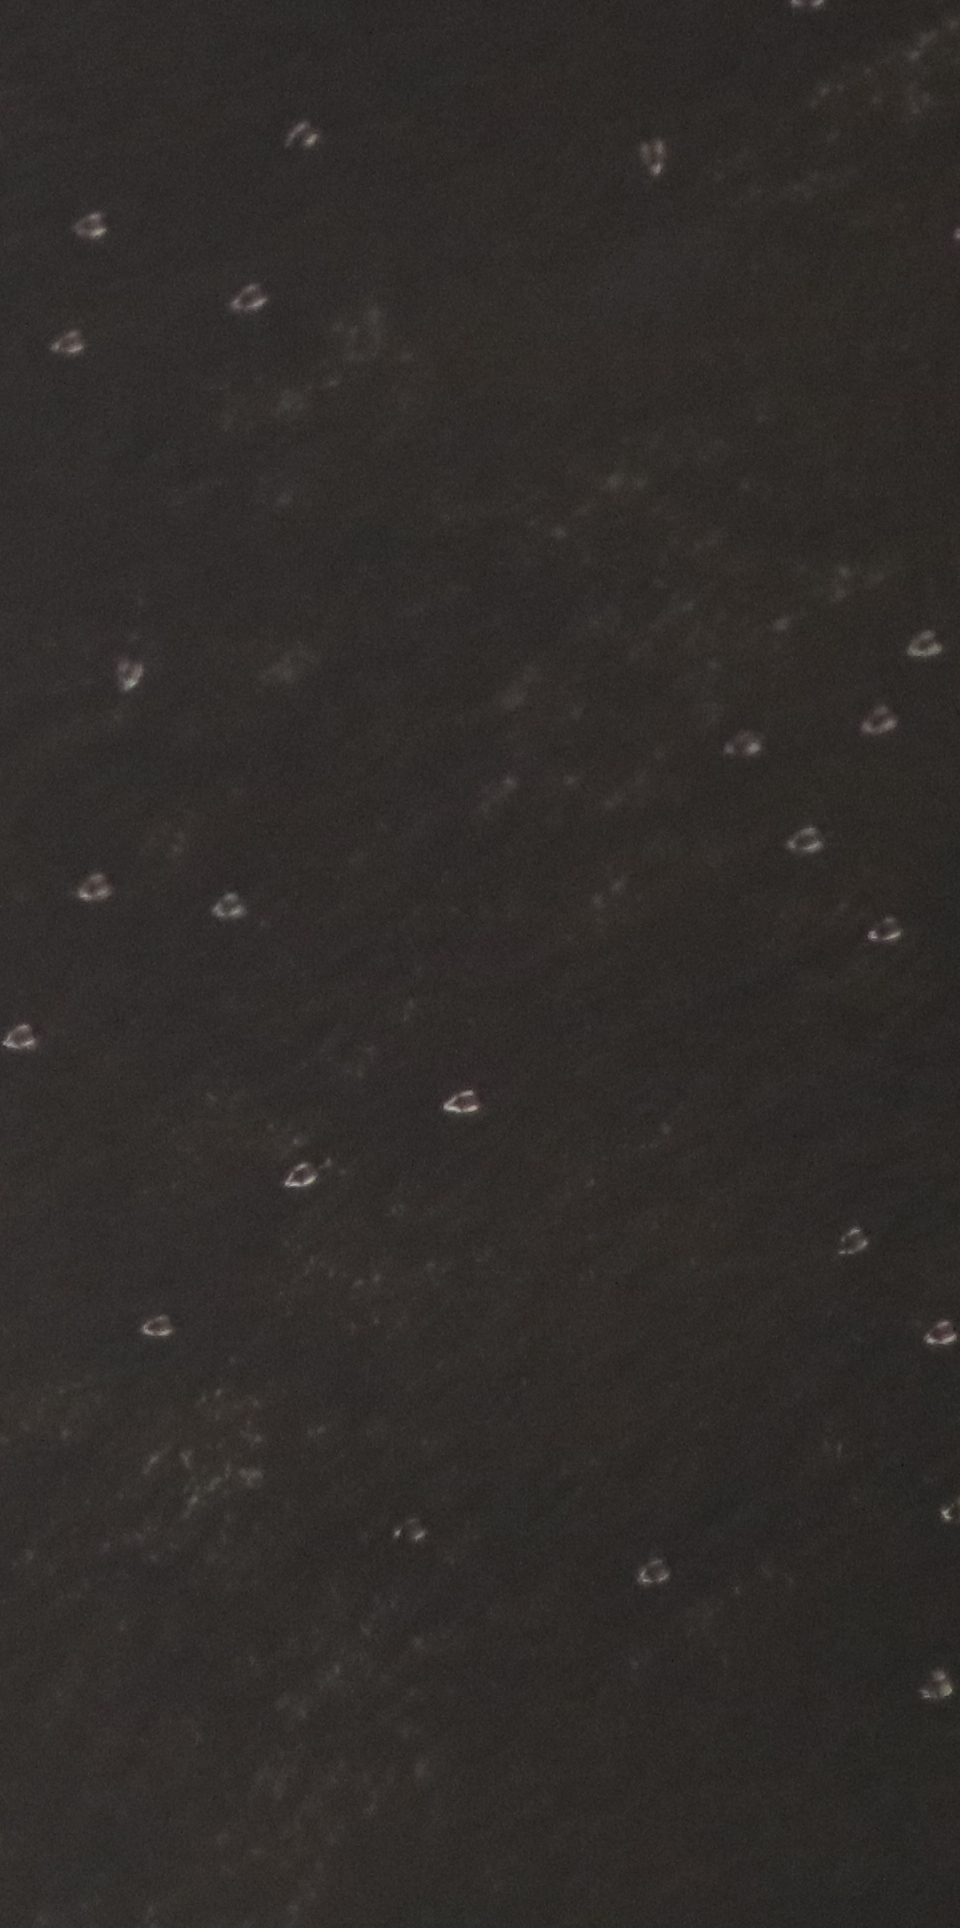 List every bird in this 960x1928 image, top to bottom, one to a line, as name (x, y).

brant (301, 135)
brant (651, 155)
brant (90, 224)
brant (250, 298)
brant (68, 341)
brant (928, 641)
brant (130, 670)
brant (874, 725)
brant (747, 741)
brant (806, 839)
brant (99, 890)
brant (229, 904)
brant (887, 928)
brant (20, 1038)
brant (465, 1103)
brant (304, 1173)
brant (854, 1241)
brant (160, 1326)
brant (949, 1332)
brant (410, 1529)
brant (654, 1571)
brant (939, 1685)